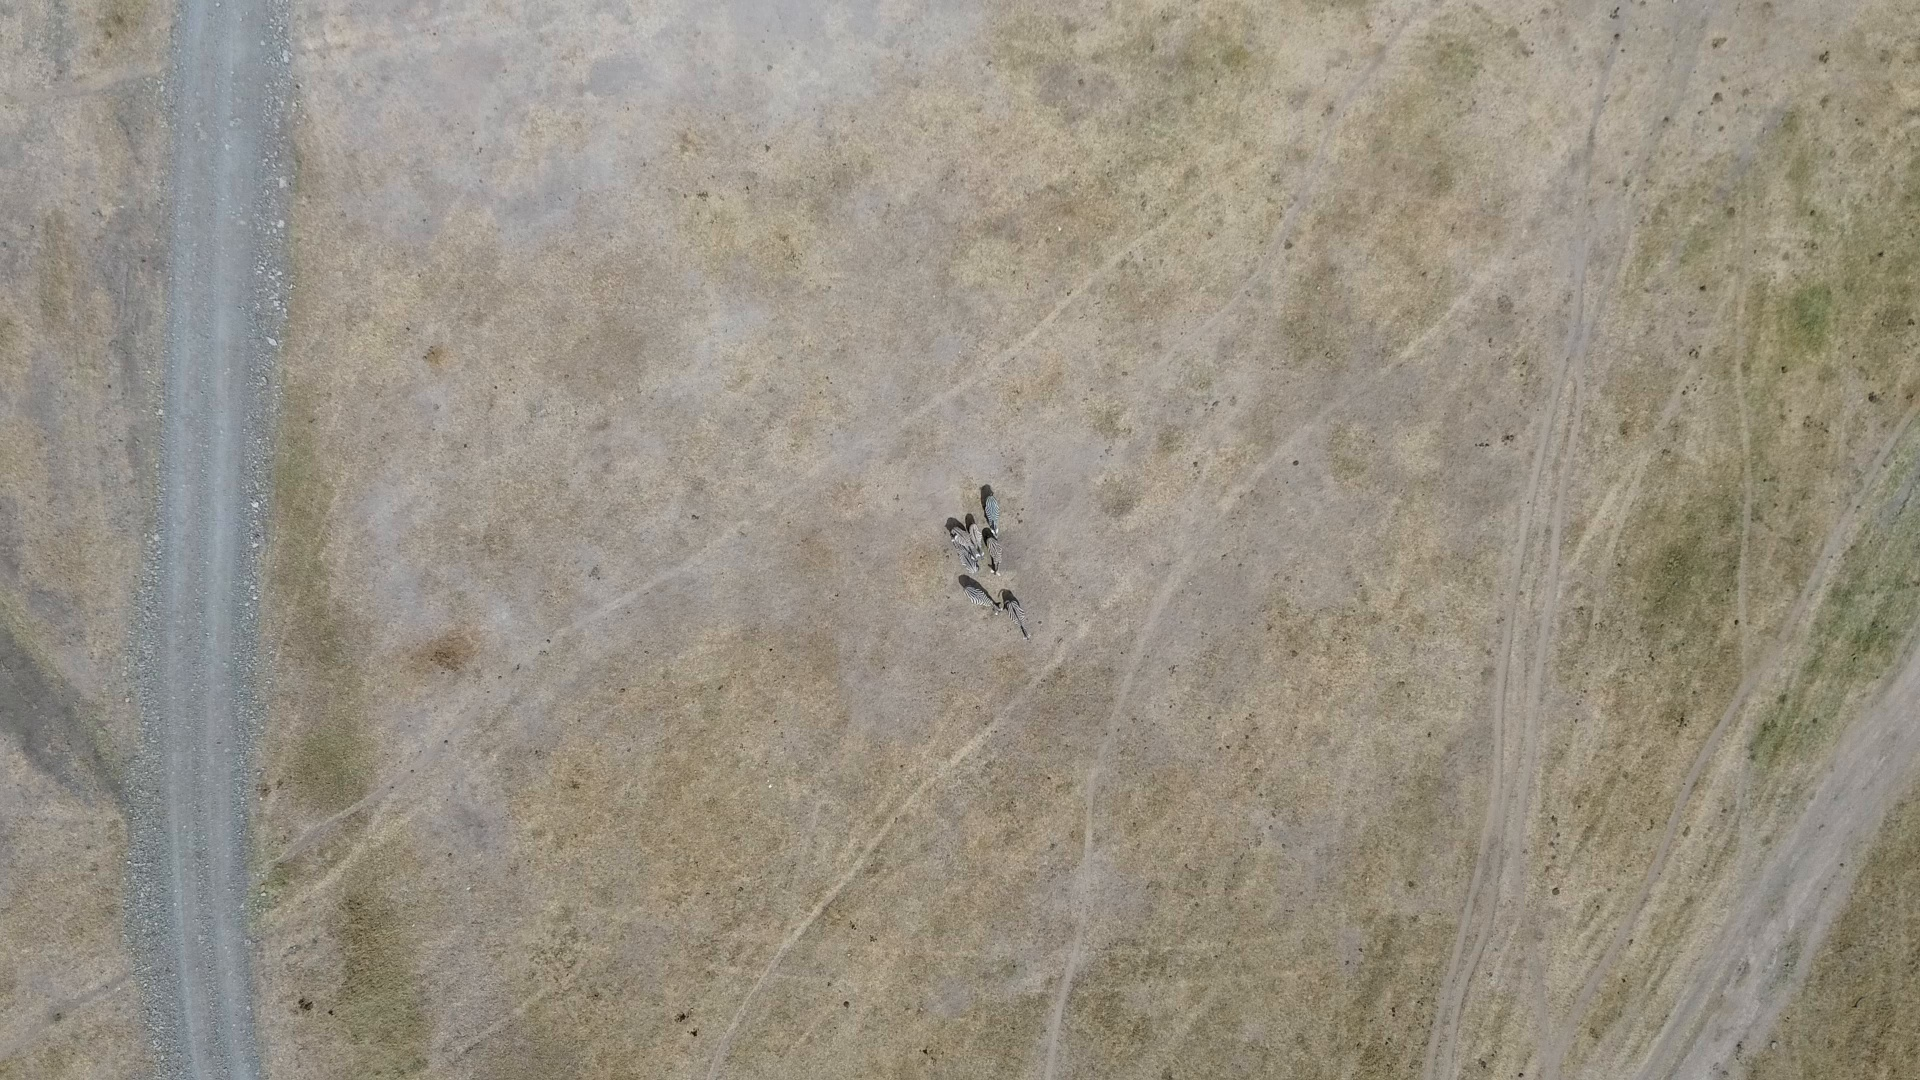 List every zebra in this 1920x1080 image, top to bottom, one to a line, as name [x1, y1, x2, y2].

zebra [984, 493, 1001, 537]
zebra [970, 524, 985, 558]
zebra [951, 527, 980, 563]
zebra [986, 538, 1001, 576]
zebra [952, 539, 979, 573]
zebra [962, 586, 1003, 616]
zebra [1005, 601, 1029, 641]